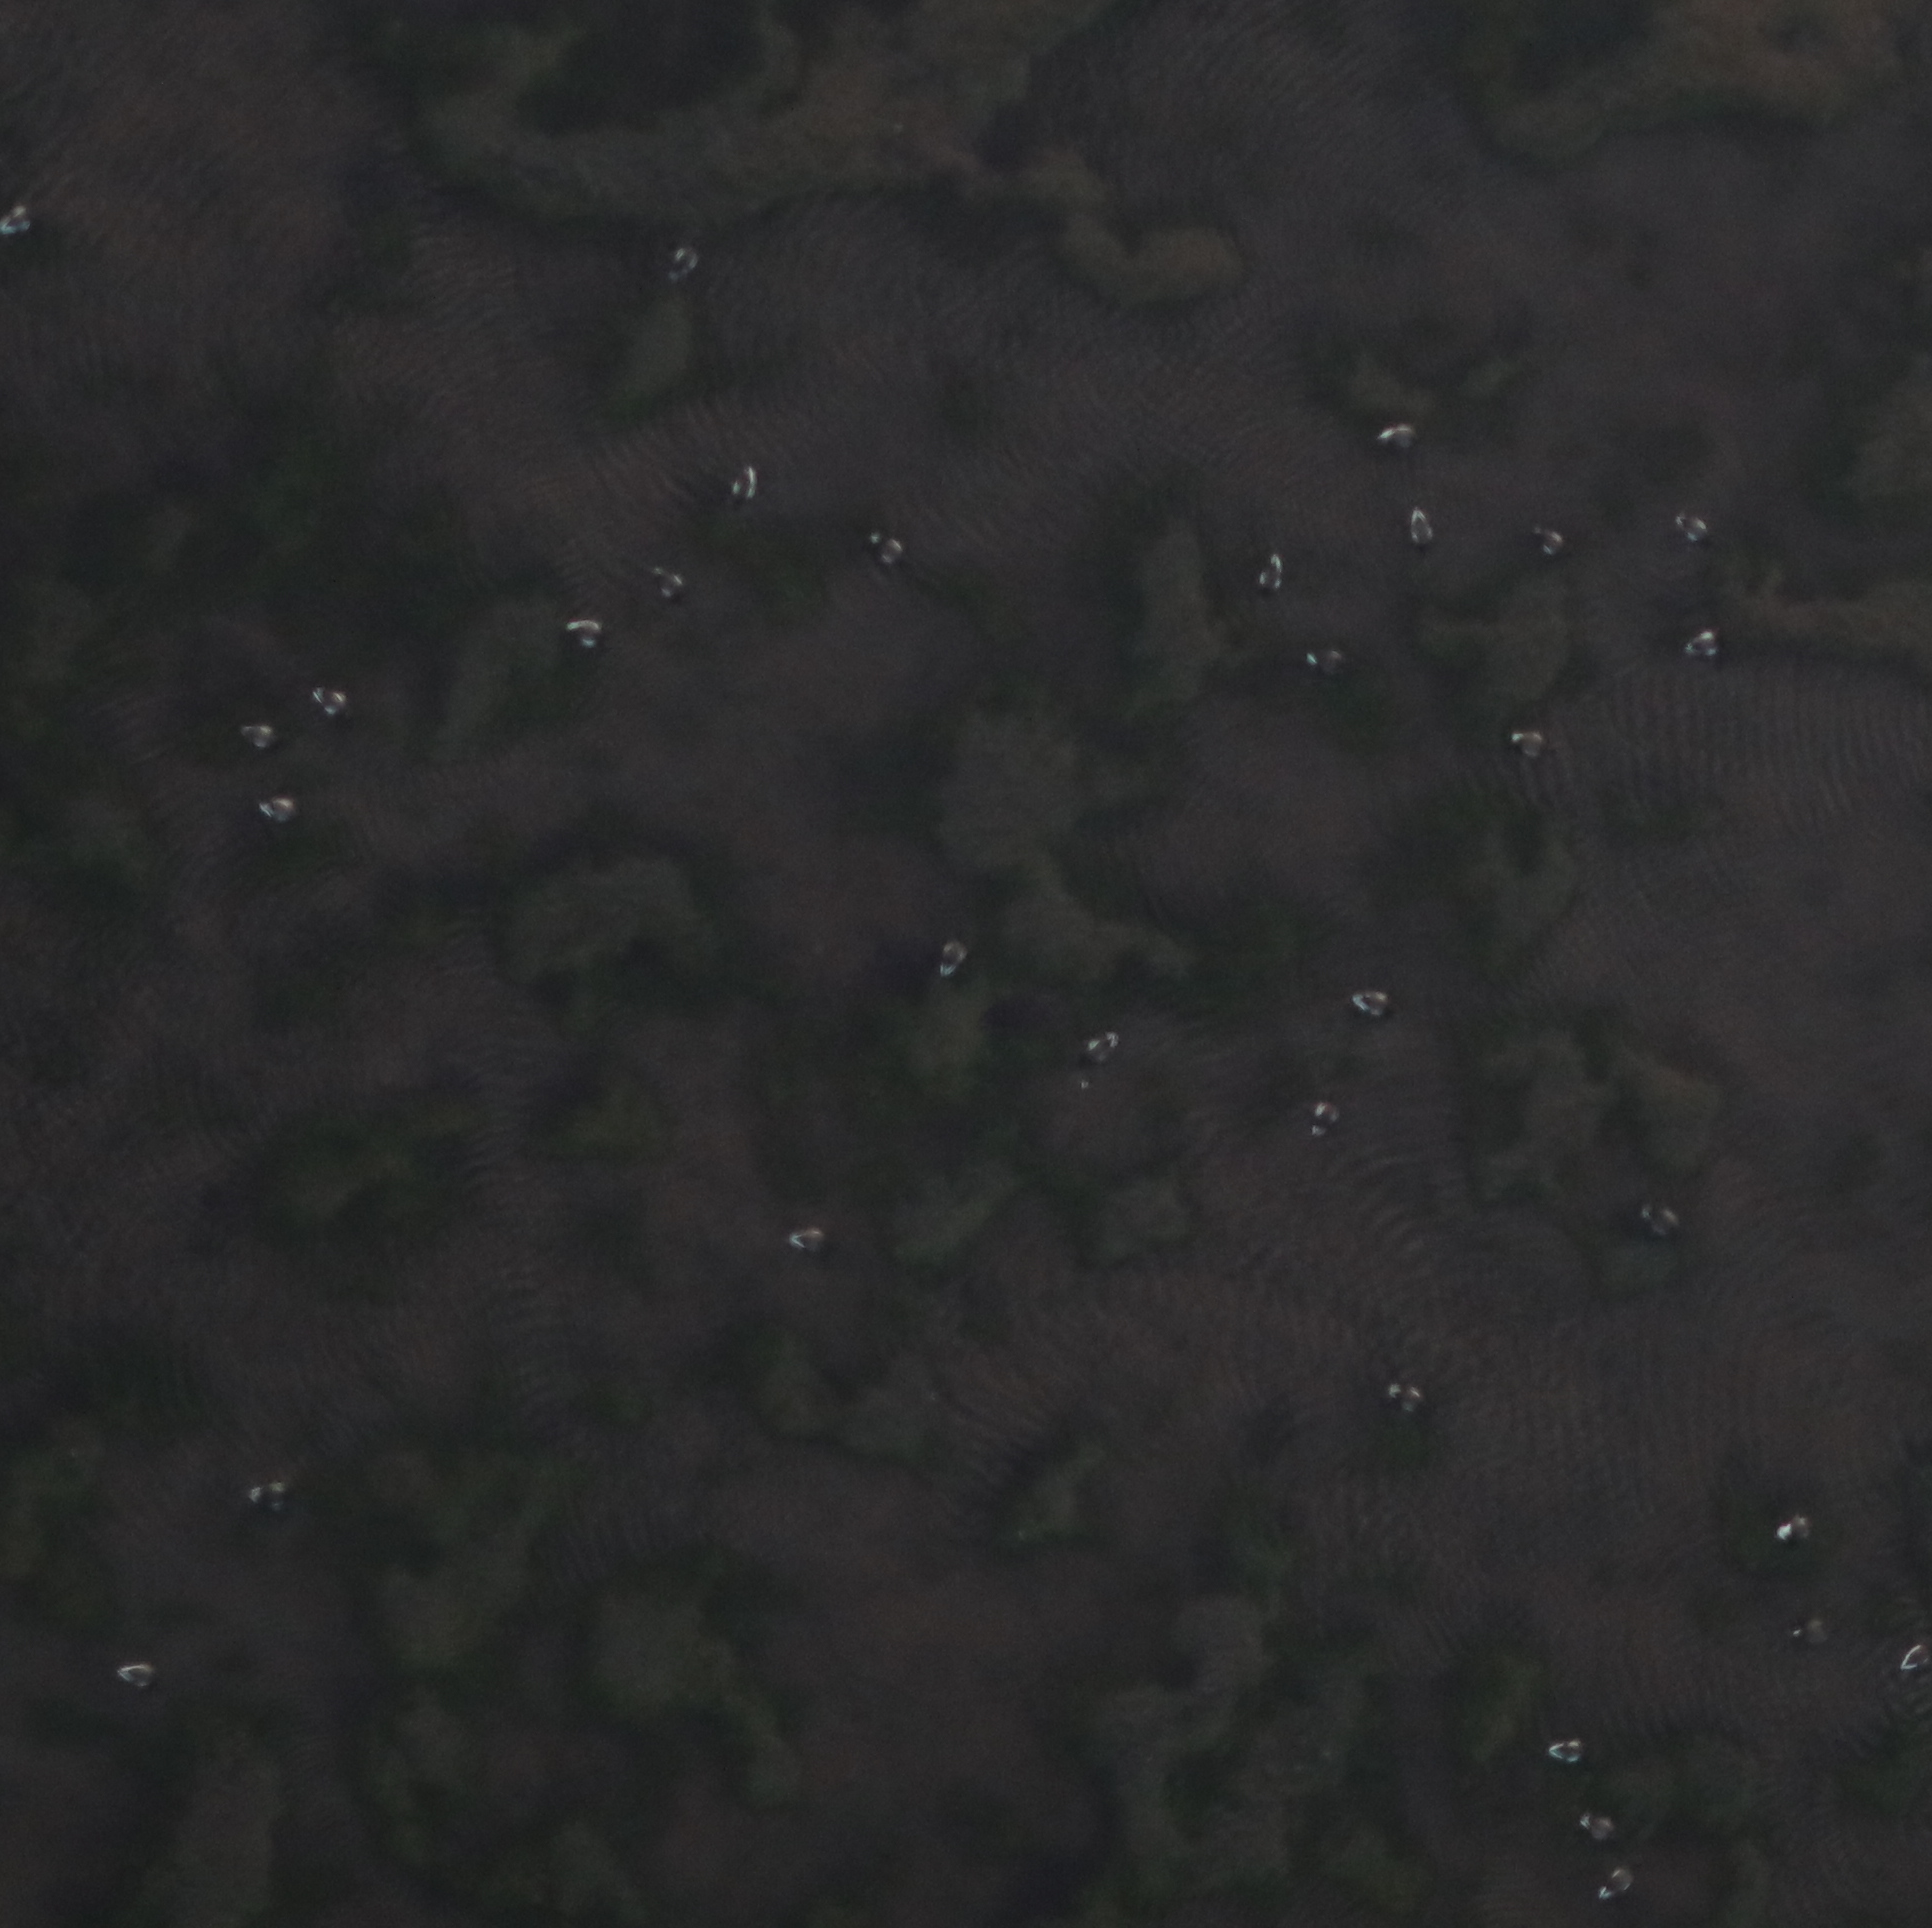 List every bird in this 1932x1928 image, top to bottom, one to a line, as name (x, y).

brant (15, 216)
brant (683, 262)
brant (1400, 435)
brant (744, 484)
brant (1693, 527)
brant (1422, 529)
brant (1546, 545)
brant (889, 548)
brant (1270, 575)
brant (668, 586)
brant (587, 630)
brant (1704, 644)
brant (1328, 663)
brant (330, 699)
brant (259, 733)
brant (1531, 745)
brant (278, 807)
brant (957, 952)
brant (1375, 1002)
brant (1096, 1046)
brant (1321, 1120)
brant (1662, 1220)
brant (807, 1237)
brant (1409, 1395)
brant (273, 1502)
brant (1793, 1532)
brant (1816, 1630)
brant (1918, 1657)
brant (139, 1680)
brant (1570, 1749)
brant (1599, 1827)
brant (1617, 1883)